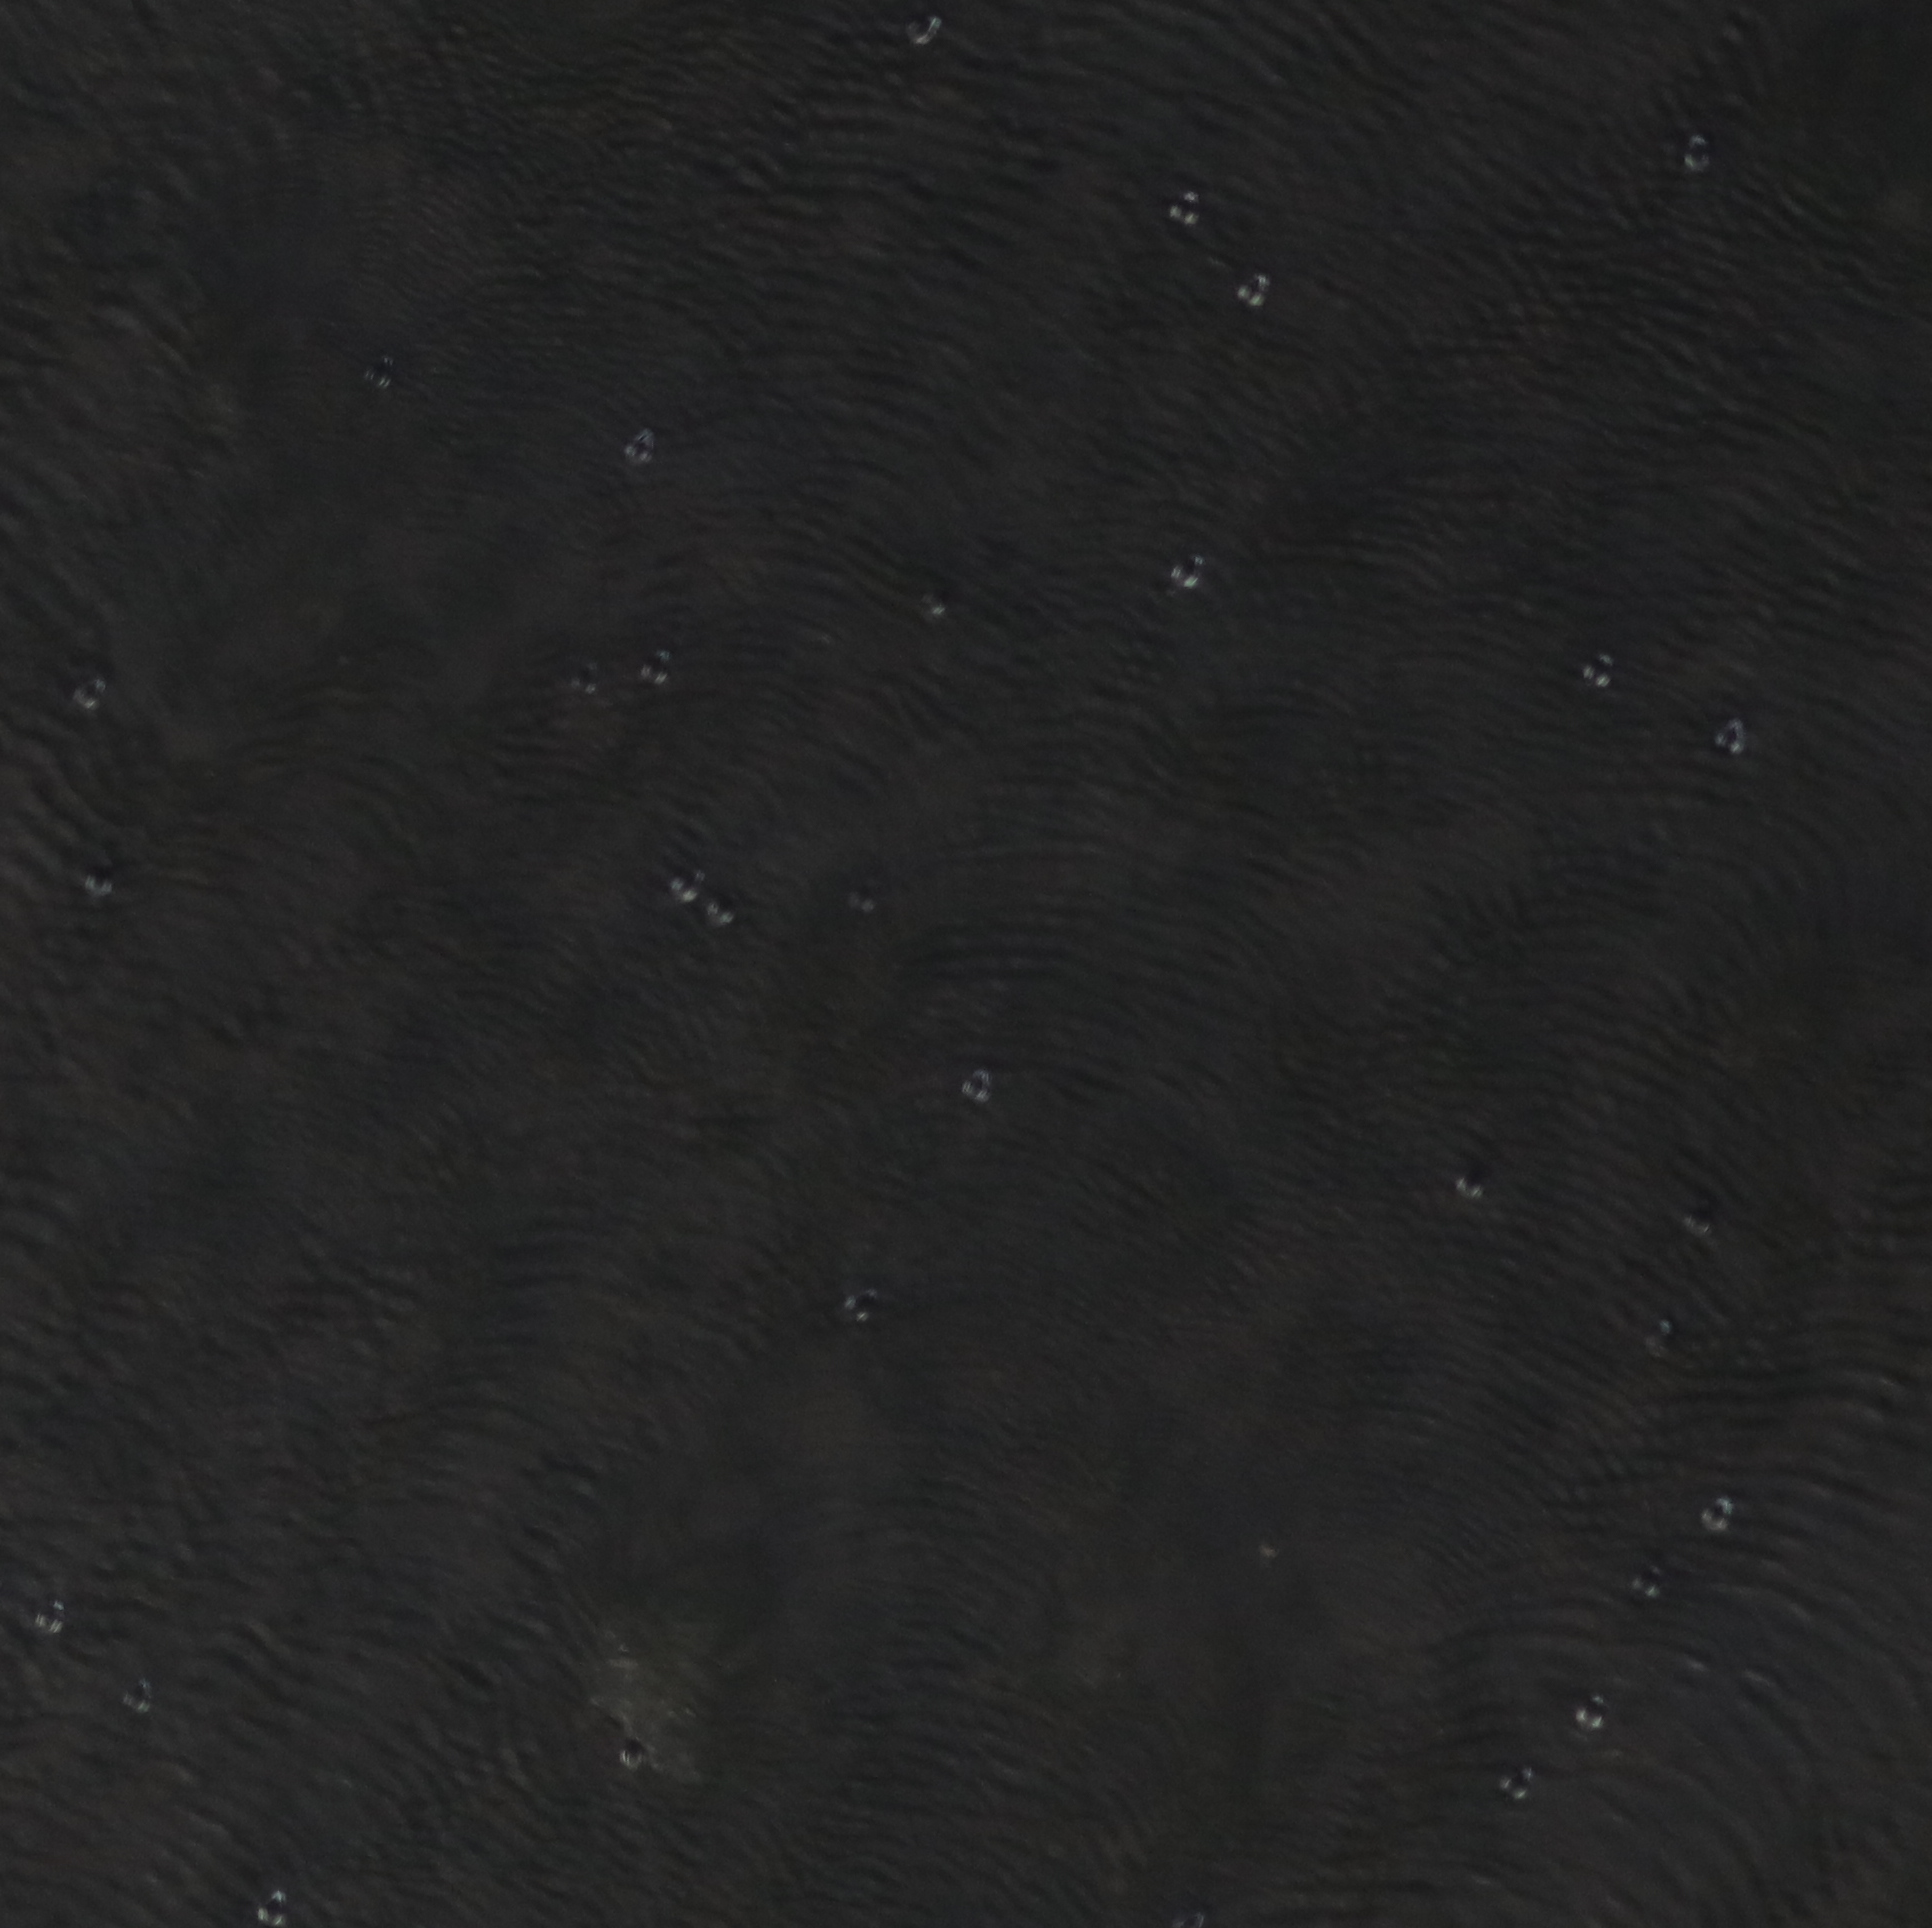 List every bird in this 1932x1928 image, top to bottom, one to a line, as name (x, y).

brant (928, 27)
brant (1699, 162)
brant (1186, 209)
brant (1262, 292)
brant (380, 373)
brant (642, 448)
brant (1188, 571)
brant (934, 609)
brant (648, 663)
brant (1598, 670)
brant (581, 675)
brant (92, 690)
brant (1730, 736)
brant (678, 884)
brant (104, 886)
brant (711, 902)
brant (854, 902)
brant (974, 1086)
brant (1465, 1189)
brant (1706, 1224)
brant (862, 1308)
brant (1658, 1346)
brant (1718, 1519)
brant (1645, 1585)
brant (48, 1621)
brant (138, 1703)
brant (1592, 1719)
brant (621, 1763)
brant (1517, 1784)
brant (271, 1914)